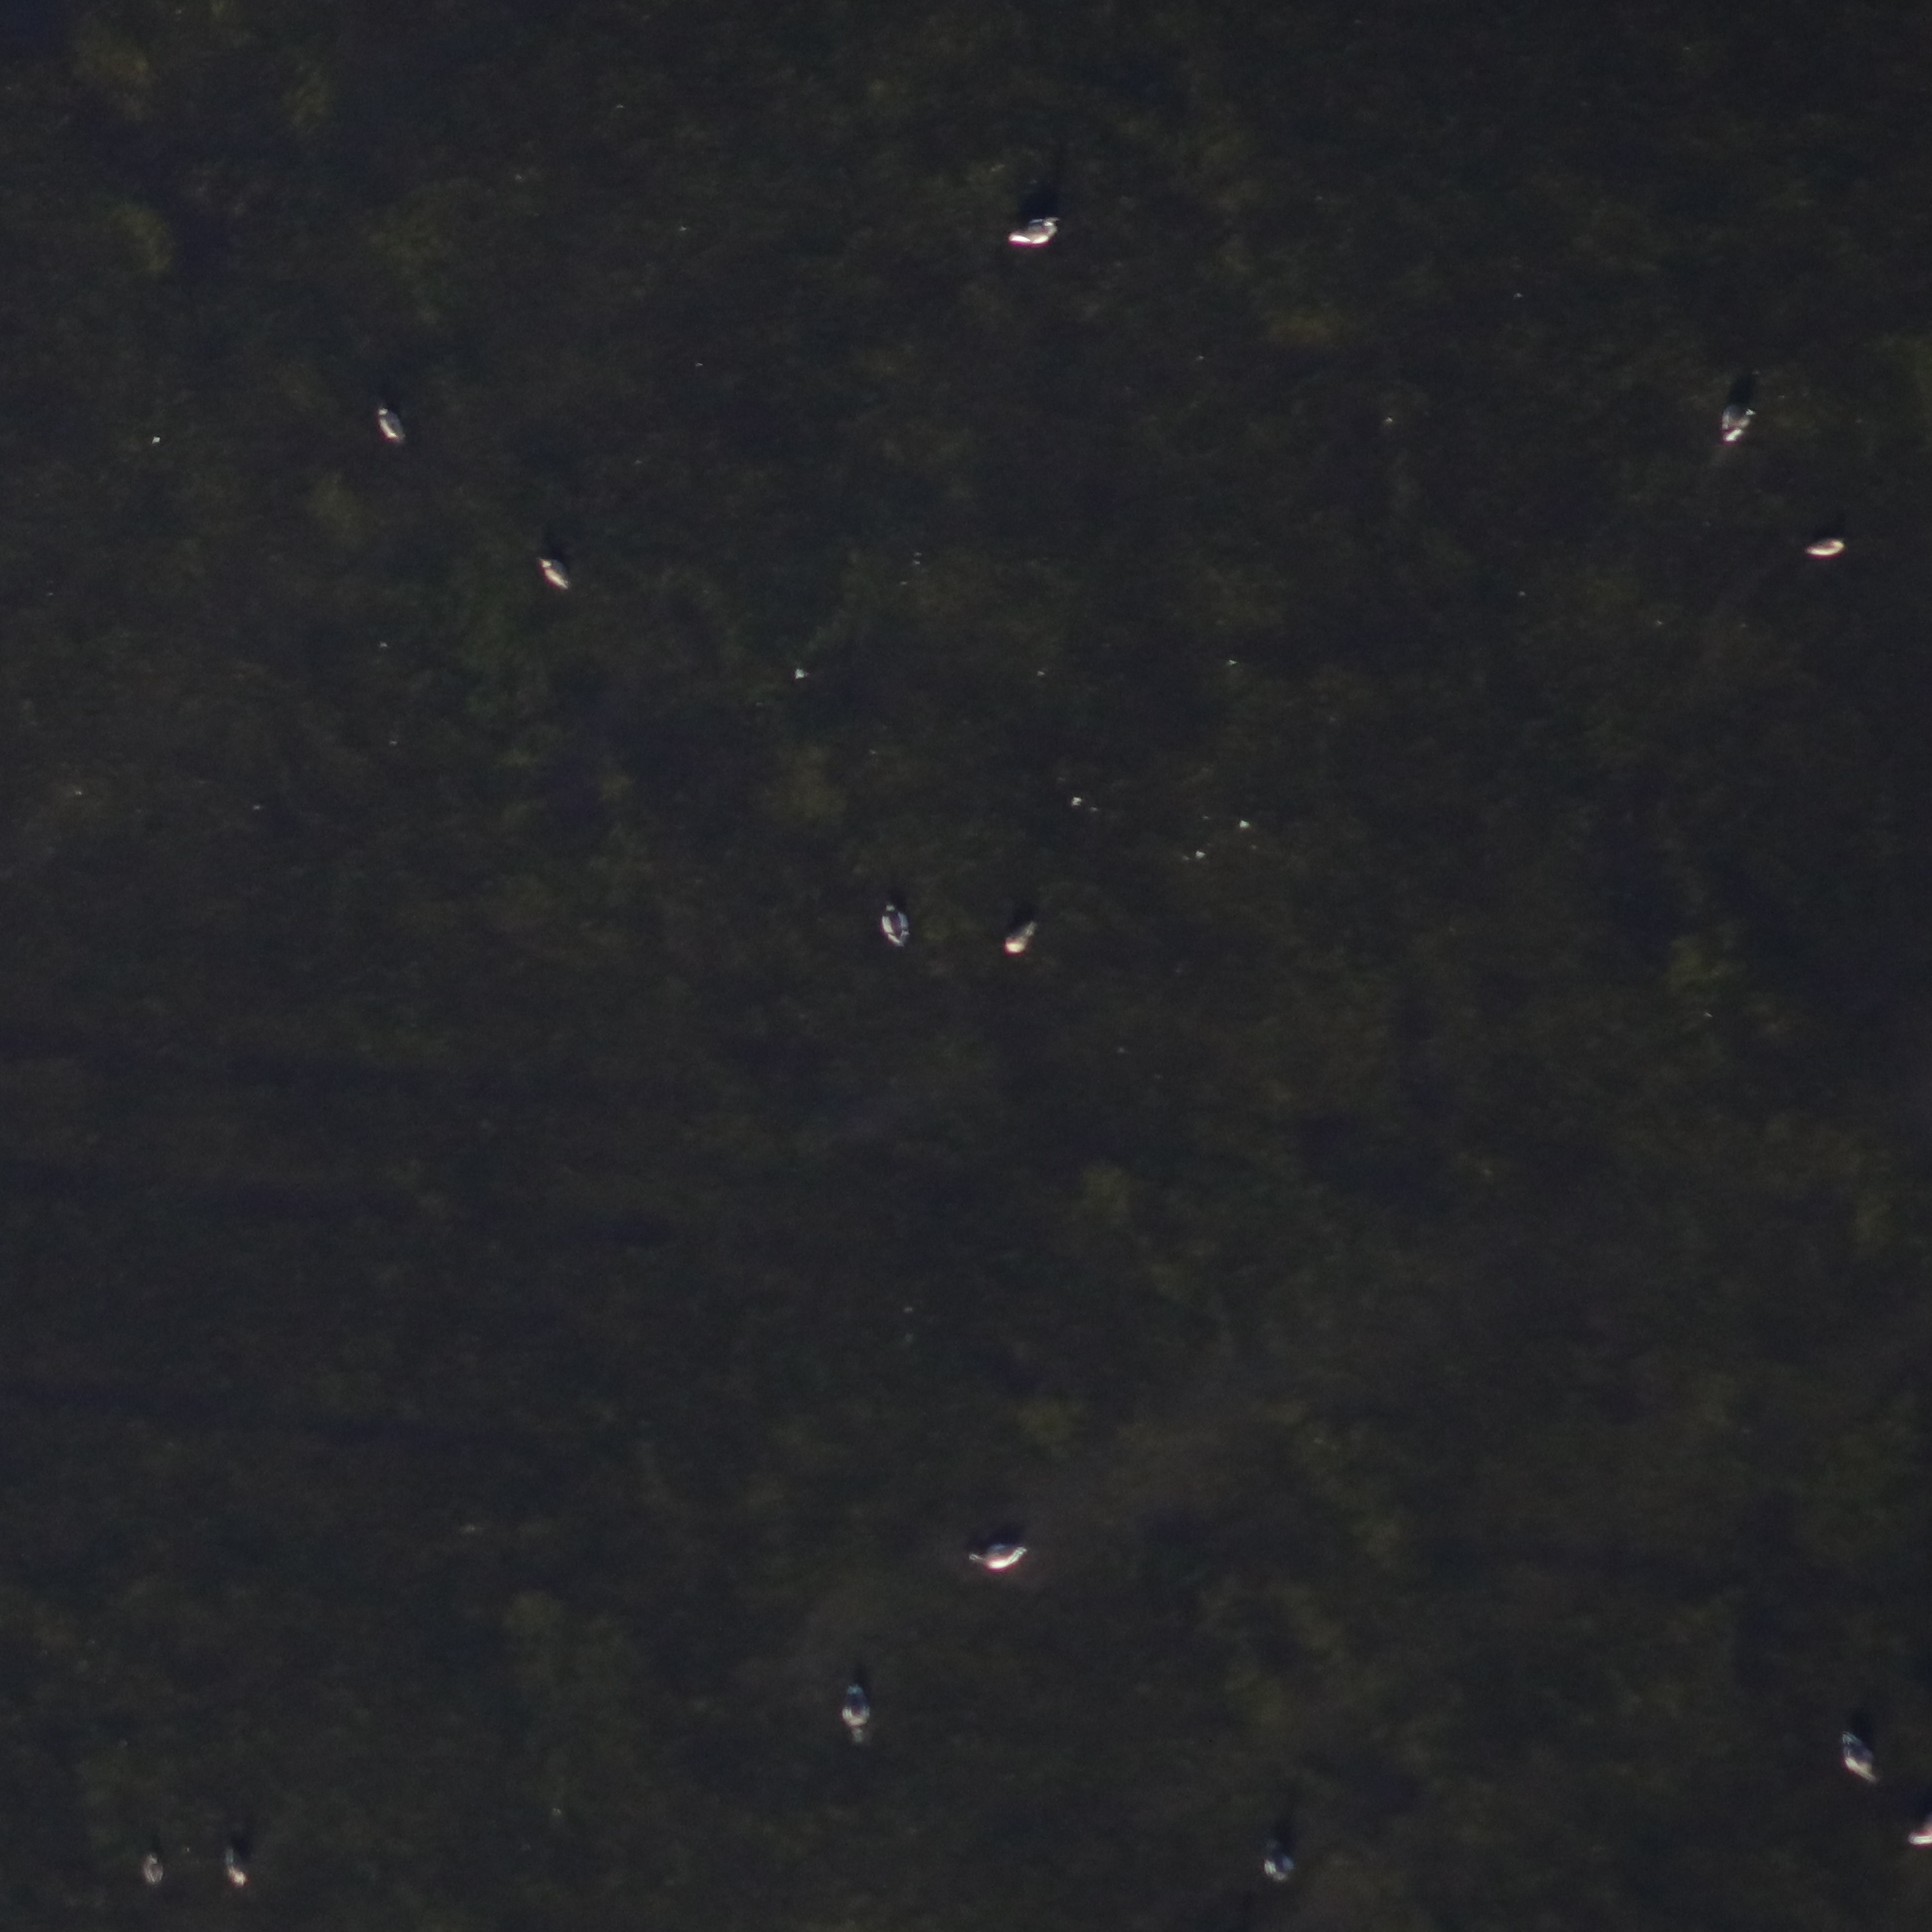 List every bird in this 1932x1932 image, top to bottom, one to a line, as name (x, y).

brant (1035, 231)
brant (1735, 423)
brant (391, 425)
brant (1831, 541)
brant (553, 573)
brant (894, 926)
brant (1019, 936)
brant (997, 1557)
brant (857, 1711)
brant (1860, 1756)
brant (1930, 1830)
brant (1273, 1864)
brant (234, 1866)
brant (157, 1868)